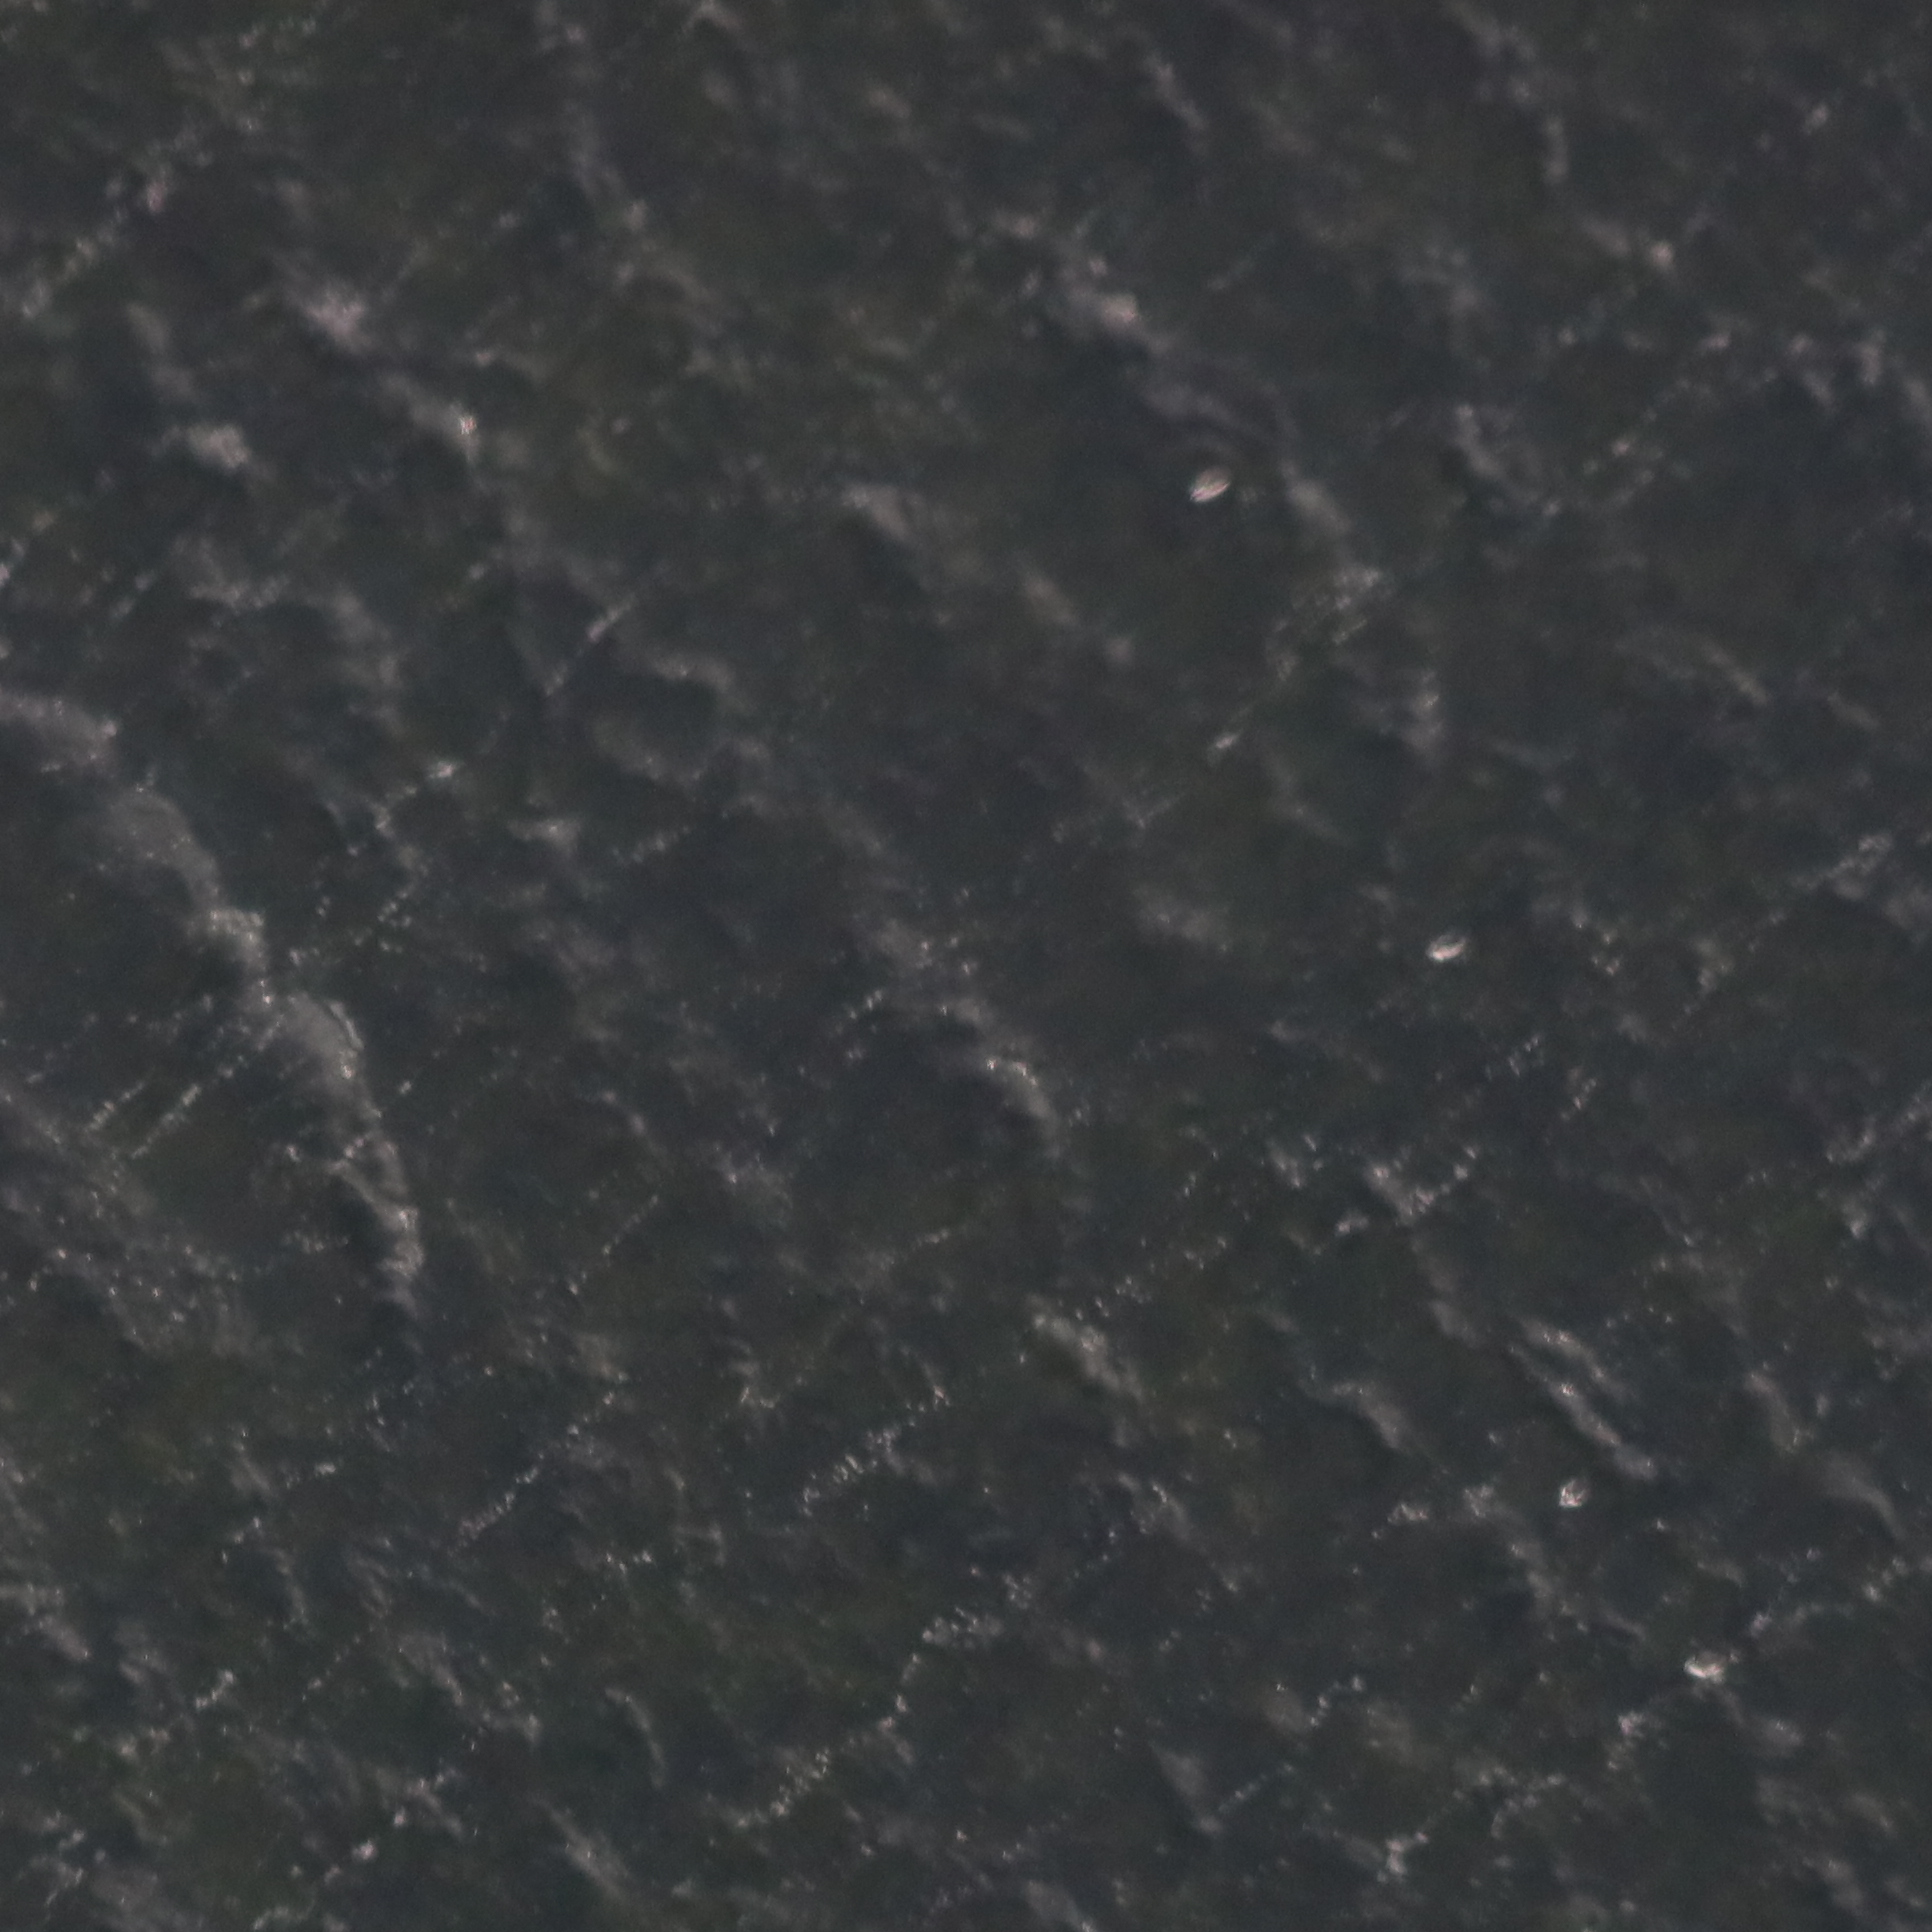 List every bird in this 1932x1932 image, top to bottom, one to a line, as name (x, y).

brant (1212, 482)
brant (1441, 947)
brant (1574, 1493)
brant (1708, 1662)